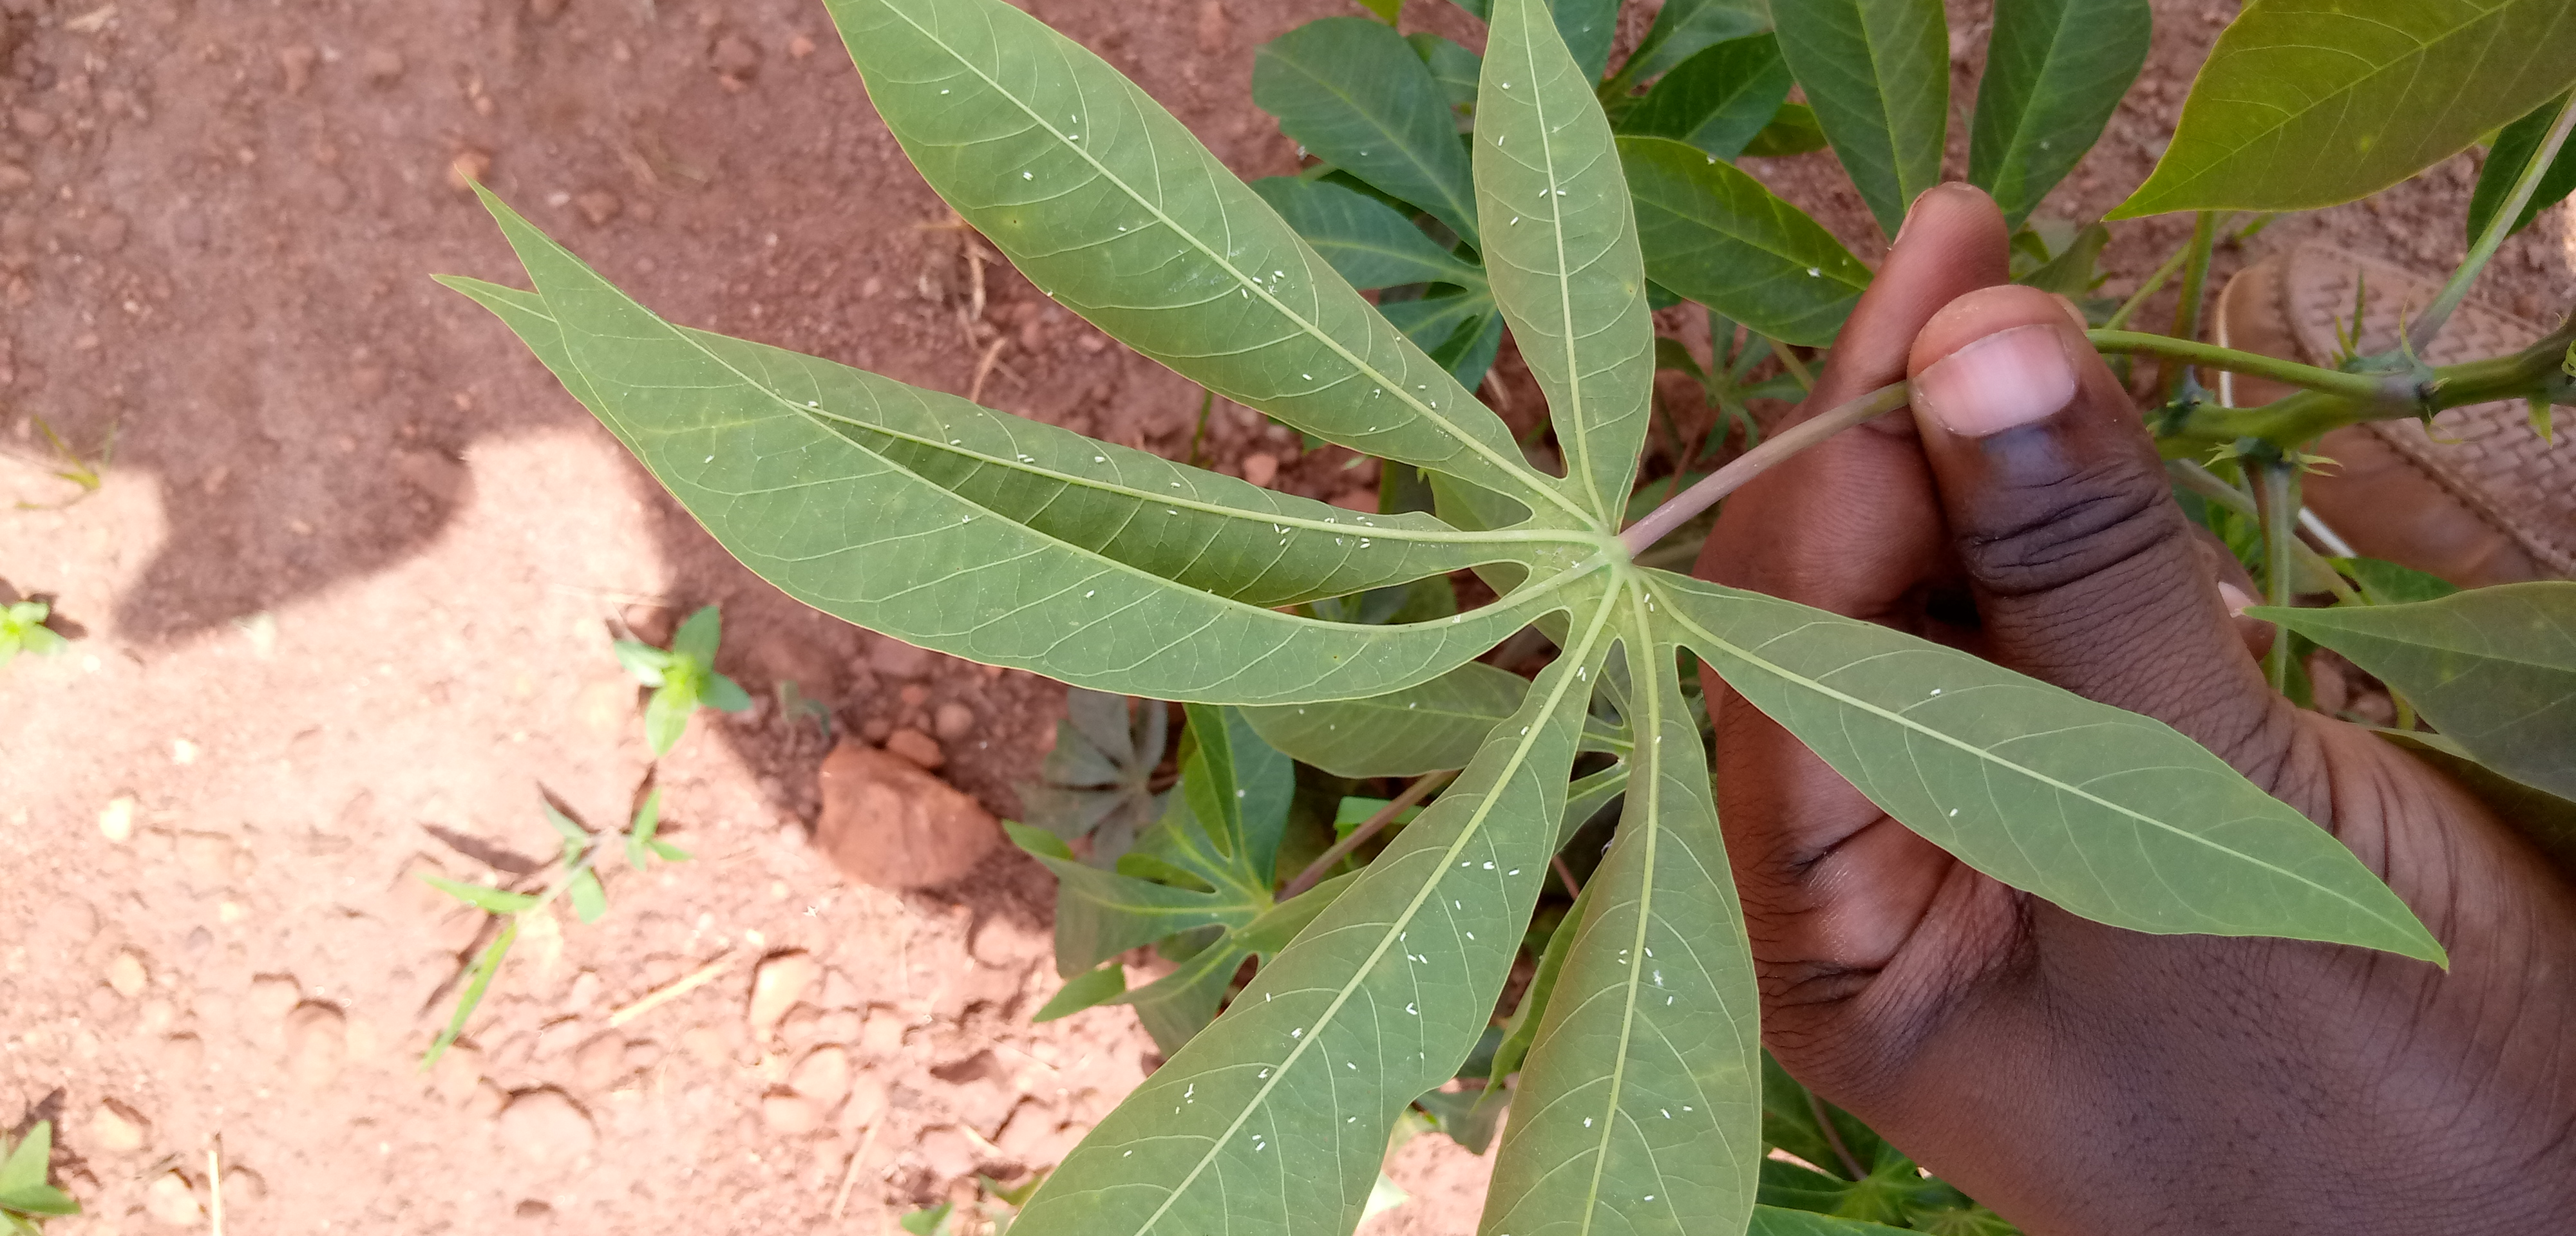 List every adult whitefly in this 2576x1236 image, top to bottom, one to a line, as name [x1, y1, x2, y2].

whitefly [1499, 81, 1511, 91]
whitefly [938, 88, 954, 98]
whitefly [1070, 113, 1078, 125]
whitefly [1067, 134, 1081, 143]
whitefly [1495, 134, 1506, 149]
whitefly [1703, 153, 1719, 167]
whitefly [1023, 171, 1034, 178]
whitefly [1022, 174, 1032, 182]
whitefly [1537, 187, 1549, 199]
whitefly [1555, 189, 1568, 198]
whitefly [1506, 214, 1524, 228]
whitefly [1116, 225, 1129, 234]
whitefly [1803, 267, 1823, 281]
whitefly [1273, 269, 1286, 279]
whitefly [1271, 274, 1278, 285]
whitefly [1251, 276, 1263, 285]
whitefly [1267, 285, 1279, 297]
whitefly [1240, 287, 1250, 301]
whitefly [1302, 371, 1314, 382]
whitefly [1416, 383, 1429, 392]
whitefly [806, 399, 820, 407]
whitefly [1430, 400, 1439, 411]
whitefly [1367, 426, 1378, 434]
whitefly [949, 437, 961, 447]
whitefly [703, 452, 717, 465]
whitefly [1016, 454, 1030, 459]
whitefly [1093, 454, 1107, 467]
whitefly [1022, 458, 1037, 464]
whitefly [1169, 480, 1183, 491]
whitefly [1164, 507, 1180, 518]
whitefly [960, 511, 974, 525]
whitefly [1354, 515, 1367, 522]
whitefly [1324, 517, 1330, 523]
whitefly [1330, 517, 1335, 525]
whitefly [1363, 521, 1374, 528]
whitefly [1272, 521, 1281, 536]
whitefly [1280, 525, 1293, 535]
whitefly [1278, 536, 1287, 547]
whitefly [1360, 536, 1371, 543]
whitefly [1358, 542, 1371, 550]
whitefly [1083, 587, 1098, 602]
whitefly [1206, 587, 1215, 595]
whitefly [1642, 590, 1654, 604]
whitefly [1647, 601, 1658, 615]
whitefly [1575, 664, 1585, 680]
whitefly [1581, 671, 1589, 683]
whitefly [1927, 684, 1946, 699]
whitefly [1519, 723, 1531, 739]
whitefly [1653, 734, 1666, 745]
whitefly [1946, 805, 1960, 820]
whitefly [1480, 859, 1495, 866]
whitefly [1461, 859, 1473, 868]
whitefly [1482, 865, 1499, 873]
whitefly [1506, 866, 1520, 878]
whitefly [1454, 898, 1464, 911]
whitefly [1397, 930, 1408, 942]
whitefly [1464, 931, 1477, 942]
whitefly [1643, 946, 1656, 960]
whitefly [1618, 948, 1631, 957]
whitefly [1417, 952, 1429, 966]
whitefly [1406, 953, 1417, 962]
whitefly [1616, 957, 1628, 966]
whitefly [1650, 969, 1666, 988]
whitefly [1263, 990, 1274, 1003]
whitefly [1664, 993, 1680, 1011]
whitefly [1405, 1001, 1415, 1010]
whitefly [1406, 1009, 1419, 1017]
whitefly [1291, 1026, 1304, 1036]
whitefly [1294, 1031, 1302, 1040]
whitefly [1417, 1051, 1426, 1061]
whitefly [1345, 1061, 1358, 1071]
whitefly [1260, 1067, 1269, 1075]
whitefly [1256, 1074, 1269, 1079]
whitefly [1187, 1082, 1195, 1091]
whitefly [1182, 1090, 1195, 1099]
whitefly [1184, 1099, 1195, 1105]
whitefly [1680, 1103, 1697, 1113]
whitefly [1658, 1106, 1675, 1122]
whitefly [1346, 1114, 1358, 1125]
whitefly [1581, 1115, 1591, 1126]
whitefly [1585, 1117, 1592, 1130]
whitefly [1251, 1133, 1264, 1141]
whitefly [1255, 1139, 1267, 1152]
whitefly [1121, 1147, 1135, 1159]
whitefly [1640, 1192, 1660, 1206]